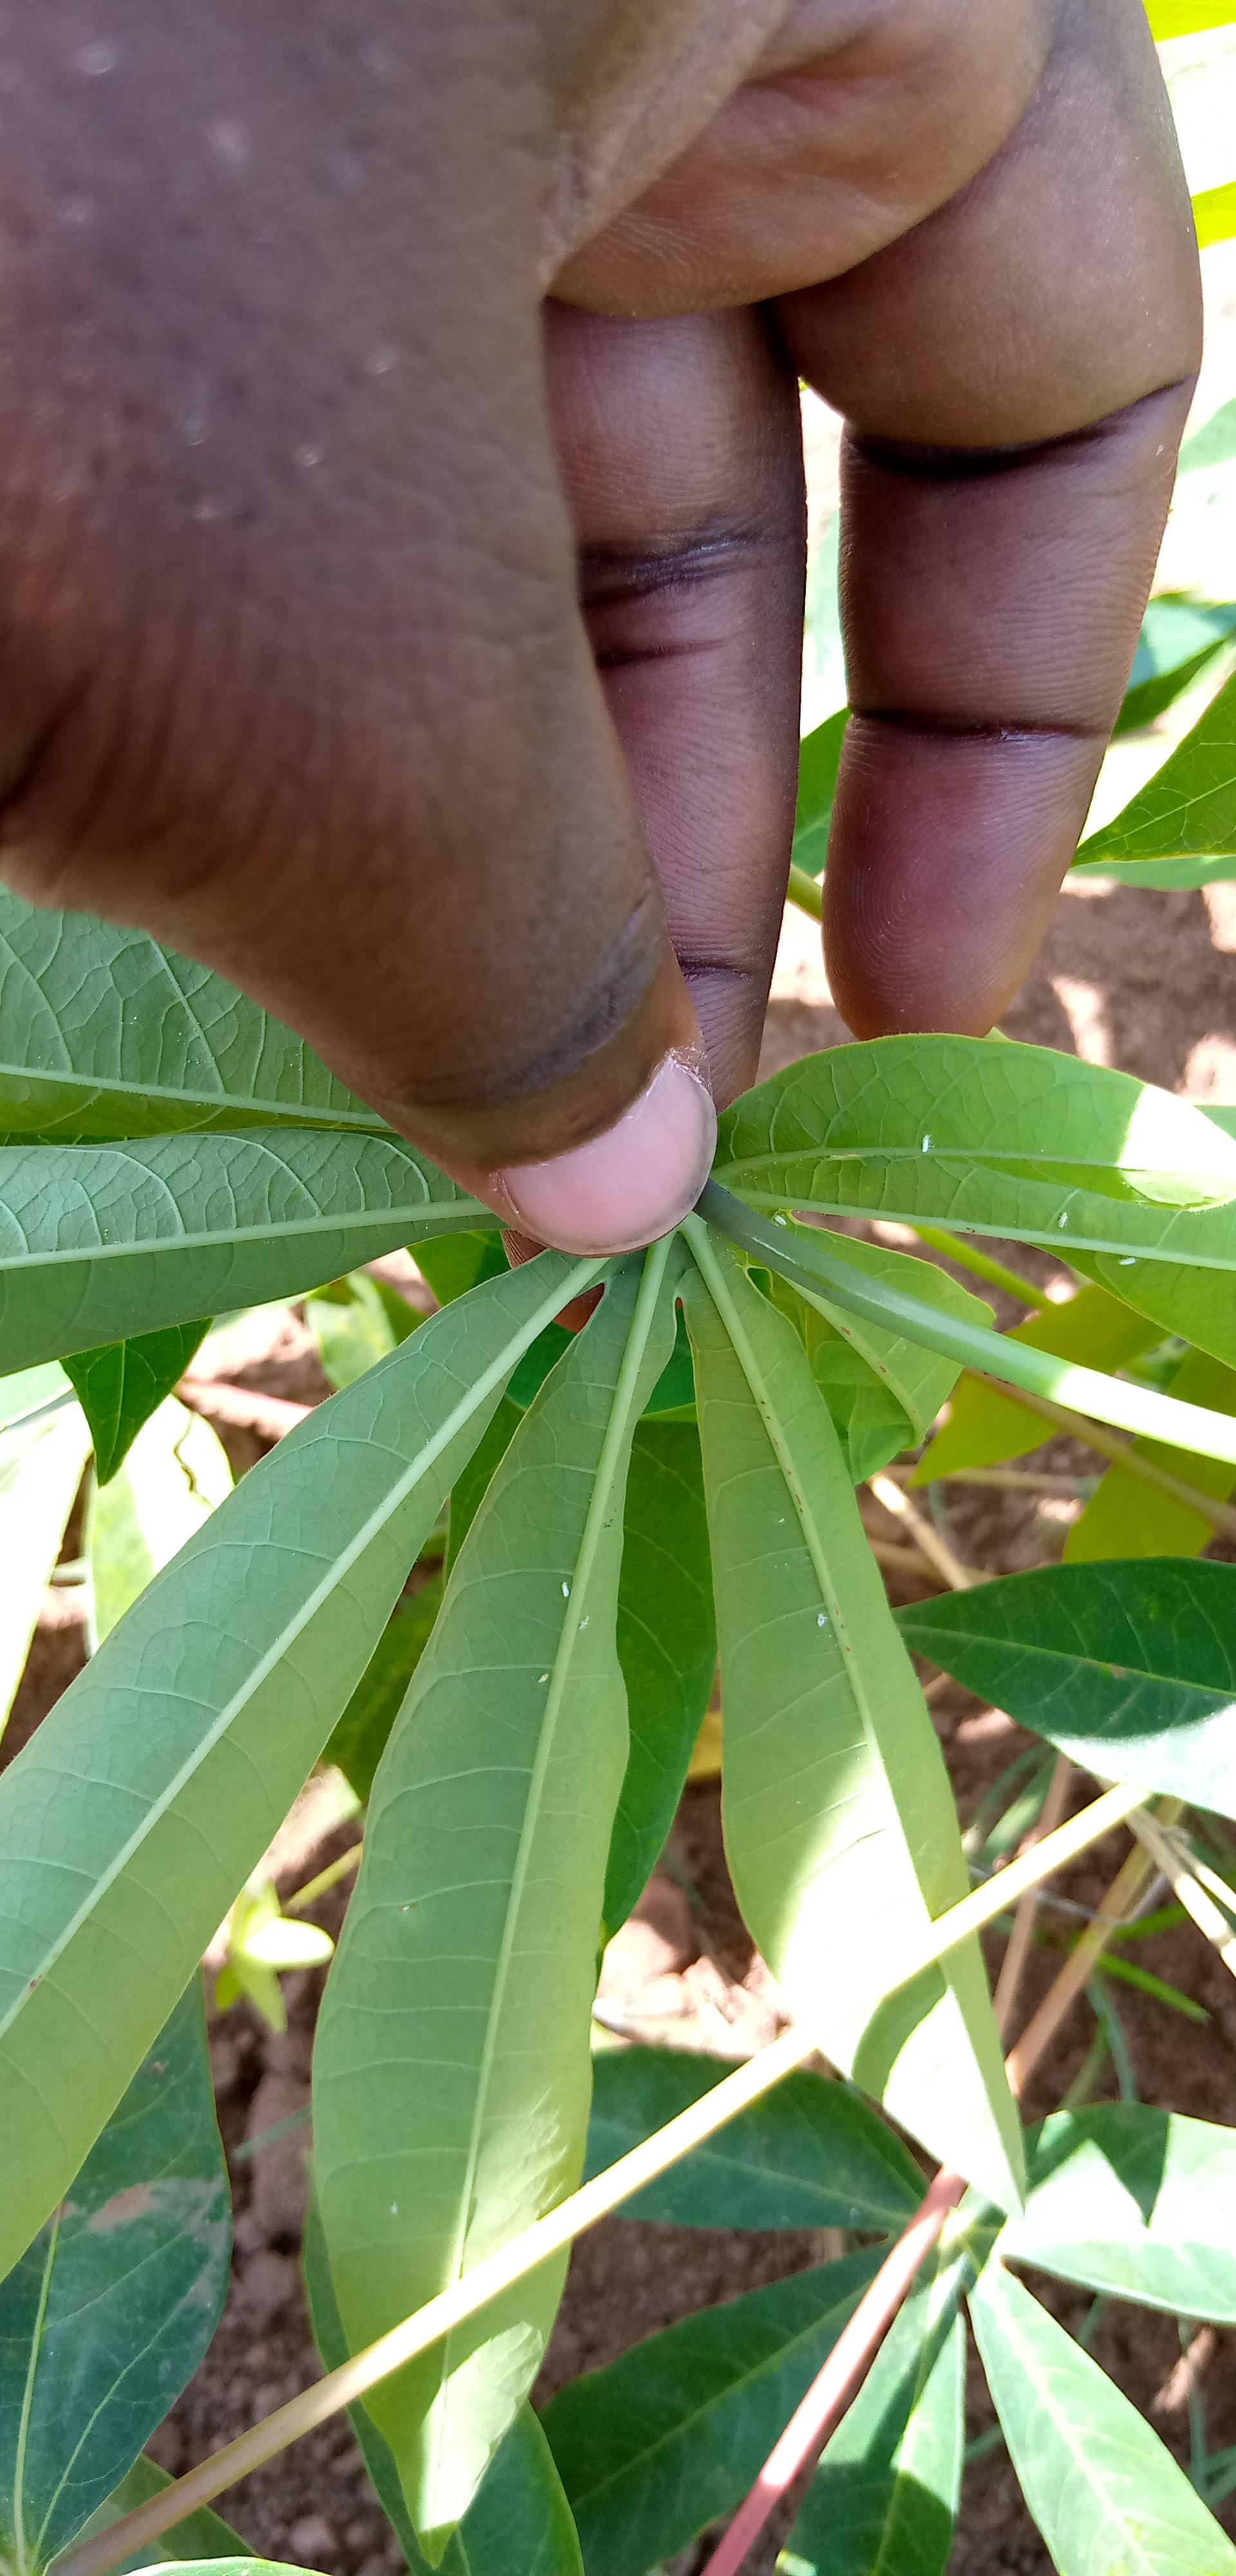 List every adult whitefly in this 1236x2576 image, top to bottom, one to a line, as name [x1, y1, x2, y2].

whitefly [914, 1128, 937, 1162]
whitefly [1047, 1206, 1071, 1234]
whitefly [769, 1210, 793, 1231]
whitefly [1118, 1253, 1140, 1276]
whitefly [550, 1577, 587, 1604]
whitefly [806, 1609, 832, 1632]
whitefly [570, 1613, 593, 1639]
whitefly [537, 1671, 553, 1688]